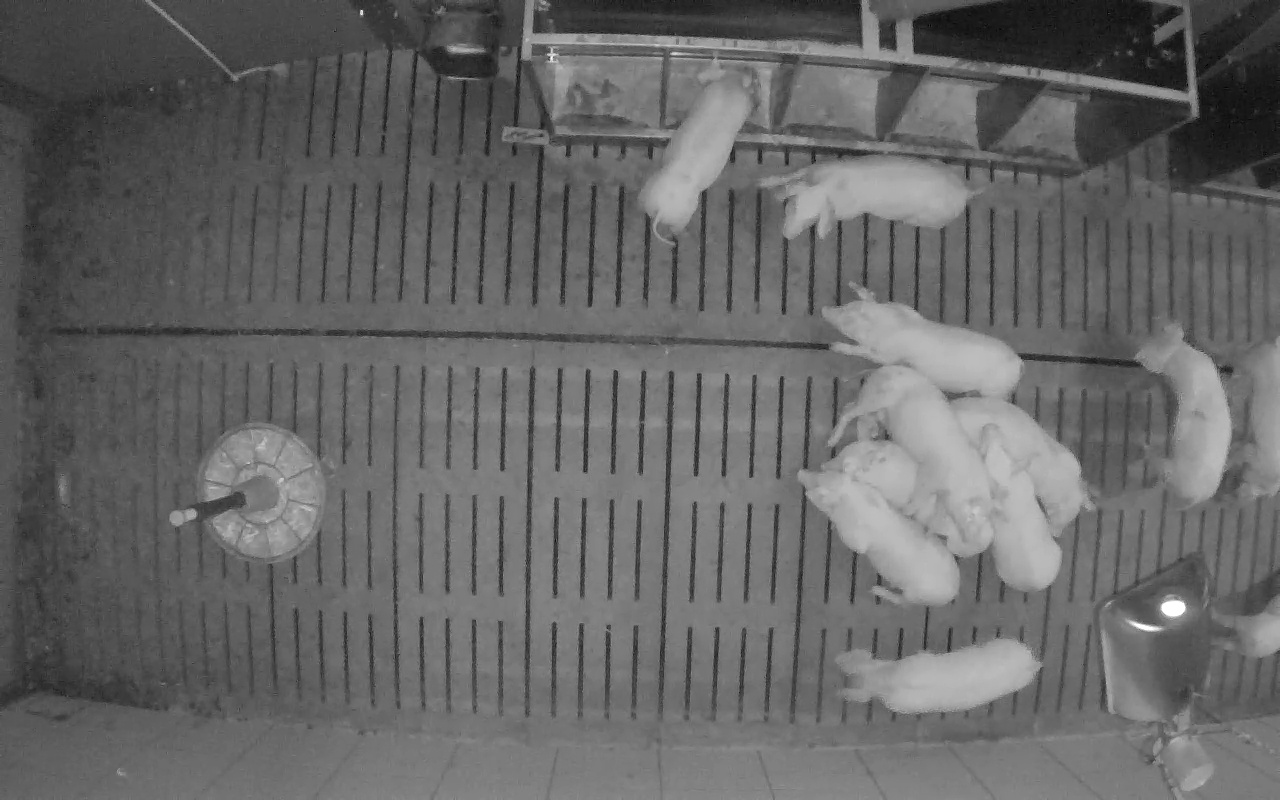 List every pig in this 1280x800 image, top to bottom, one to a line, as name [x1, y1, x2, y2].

pig [637, 53, 762, 248]
pig [757, 155, 989, 244]
pig [821, 281, 1026, 400]
pig [1129, 322, 1232, 512]
pig [1225, 340, 1279, 498]
pig [827, 365, 1011, 545]
pig [949, 396, 1099, 537]
pig [819, 413, 994, 556]
pig [977, 422, 1064, 594]
pig [798, 455, 961, 606]
pig [1209, 594, 1279, 660]
pig [833, 637, 1048, 715]